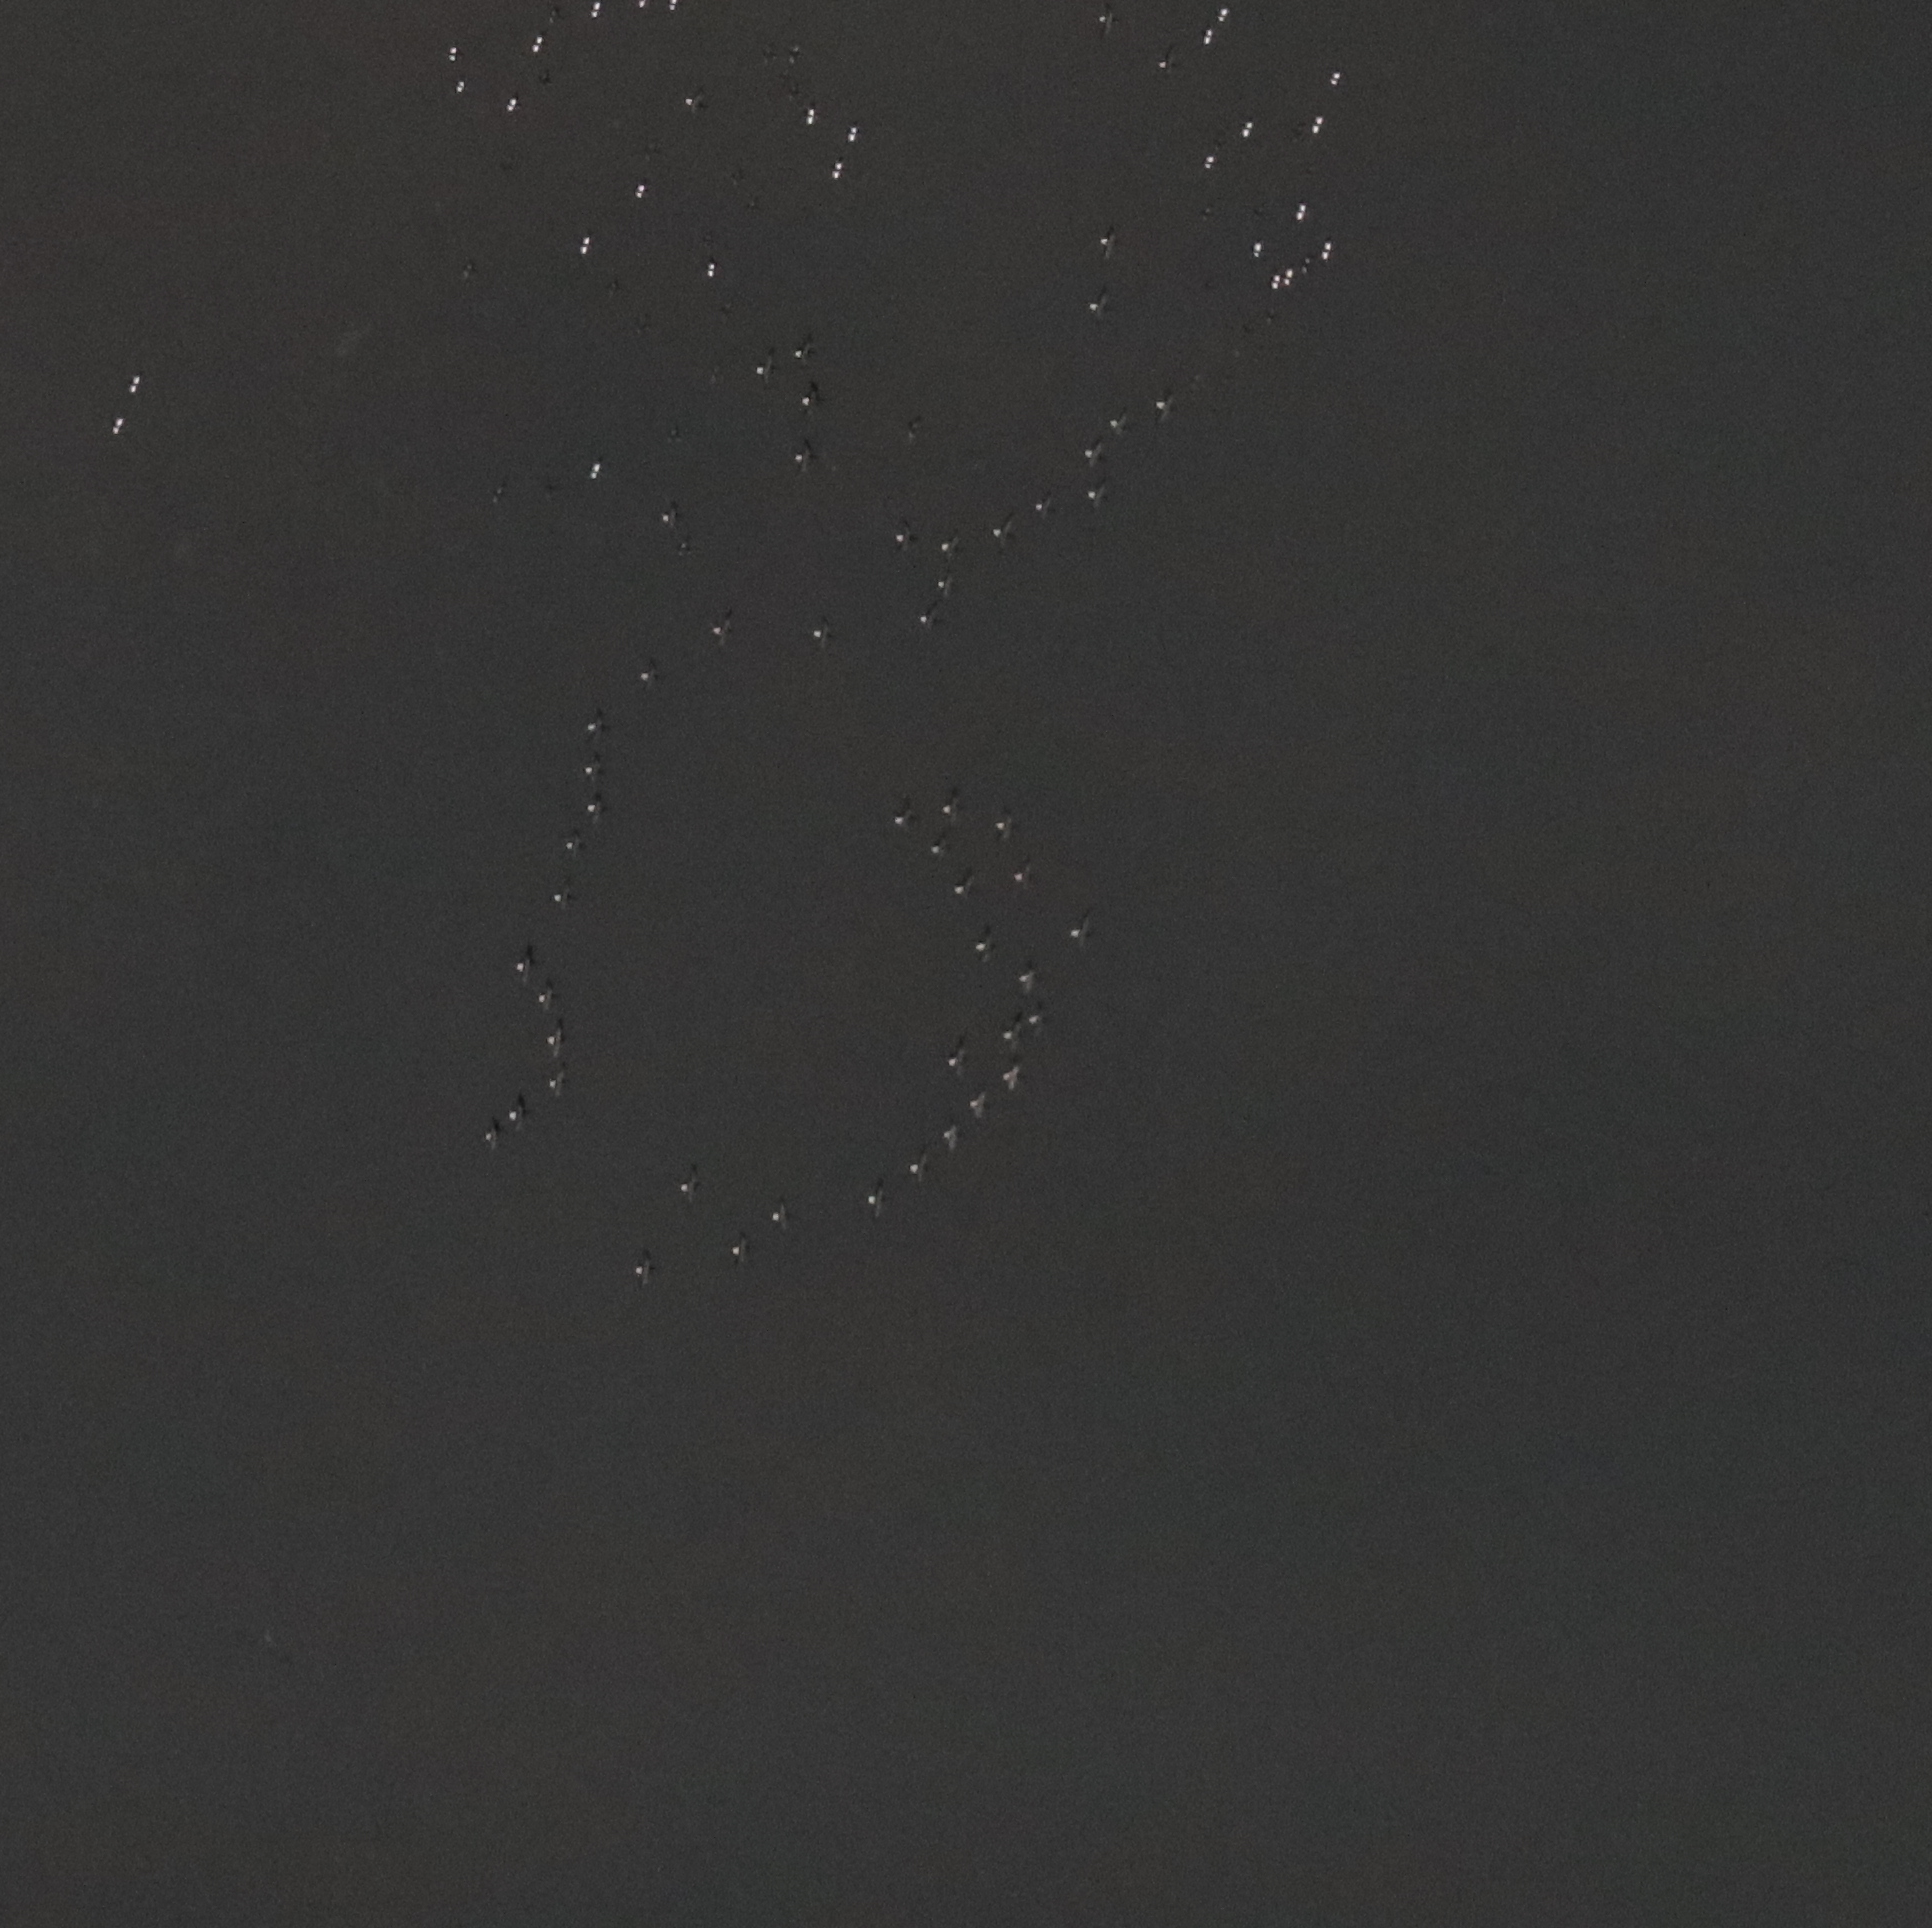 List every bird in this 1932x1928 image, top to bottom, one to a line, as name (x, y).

other bird (678, 8)
other bird (644, 10)
other bird (595, 15)
brant (1106, 15)
other bird (552, 17)
other bird (1226, 18)
other bird (1208, 37)
other bird (451, 44)
other bird (537, 45)
other bird (771, 54)
other bird (793, 57)
brant (1171, 69)
other bird (774, 80)
other bird (463, 81)
other bird (1334, 81)
other bird (546, 86)
other bird (792, 86)
brant (695, 103)
other bird (514, 110)
other bird (812, 114)
other bird (1322, 127)
other bird (1253, 130)
other bird (854, 133)
other bird (1299, 134)
other bird (1220, 146)
other bird (649, 148)
other bird (516, 164)
other bird (1211, 164)
other bird (842, 169)
other bird (1311, 169)
other bird (730, 179)
other bird (637, 195)
other bird (756, 206)
other bird (1304, 207)
other bird (1258, 212)
other bird (1207, 215)
brant (1114, 231)
other bird (707, 235)
other bird (586, 241)
other bird (1262, 245)
other bird (1330, 253)
other bird (1308, 265)
other bird (717, 266)
other bird (465, 273)
other bird (1276, 278)
other bird (1289, 282)
other bird (614, 285)
other bird (1220, 287)
brant (1102, 297)
other bird (726, 311)
other bird (644, 317)
other bird (1263, 319)
other bird (1245, 332)
brant (802, 350)
brant (767, 368)
other bird (719, 375)
other bird (1198, 380)
other bird (133, 385)
brant (810, 397)
brant (1176, 414)
brant (1119, 421)
other bird (118, 428)
other bird (914, 428)
other bird (679, 430)
brant (1091, 447)
brant (801, 452)
other bird (598, 469)
other bird (497, 491)
brant (1105, 503)
brant (675, 510)
brant (1042, 511)
brant (906, 530)
brant (1002, 536)
other bird (689, 546)
brant (946, 549)
brant (955, 591)
brant (930, 616)
brant (719, 632)
brant (820, 643)
brant (645, 676)
brant (605, 723)
brant (594, 772)
brant (961, 813)
brant (901, 816)
brant (997, 823)
brant (594, 826)
brant (940, 836)
brant (572, 850)
brant (1020, 867)
brant (962, 883)
brant (565, 911)
brant (1075, 925)
brant (976, 933)
brant (525, 972)
brant (1035, 976)
brant (553, 988)
brant (1039, 1027)
brant (558, 1032)
brant (1012, 1043)
brant (955, 1063)
brant (562, 1079)
brant (1016, 1081)
brant (989, 1097)
brant (517, 1108)
brant (494, 1137)
brant (945, 1138)
brant (914, 1170)
brant (691, 1195)
brant (865, 1204)
brant (781, 1210)
brant (748, 1245)
brant (648, 1268)